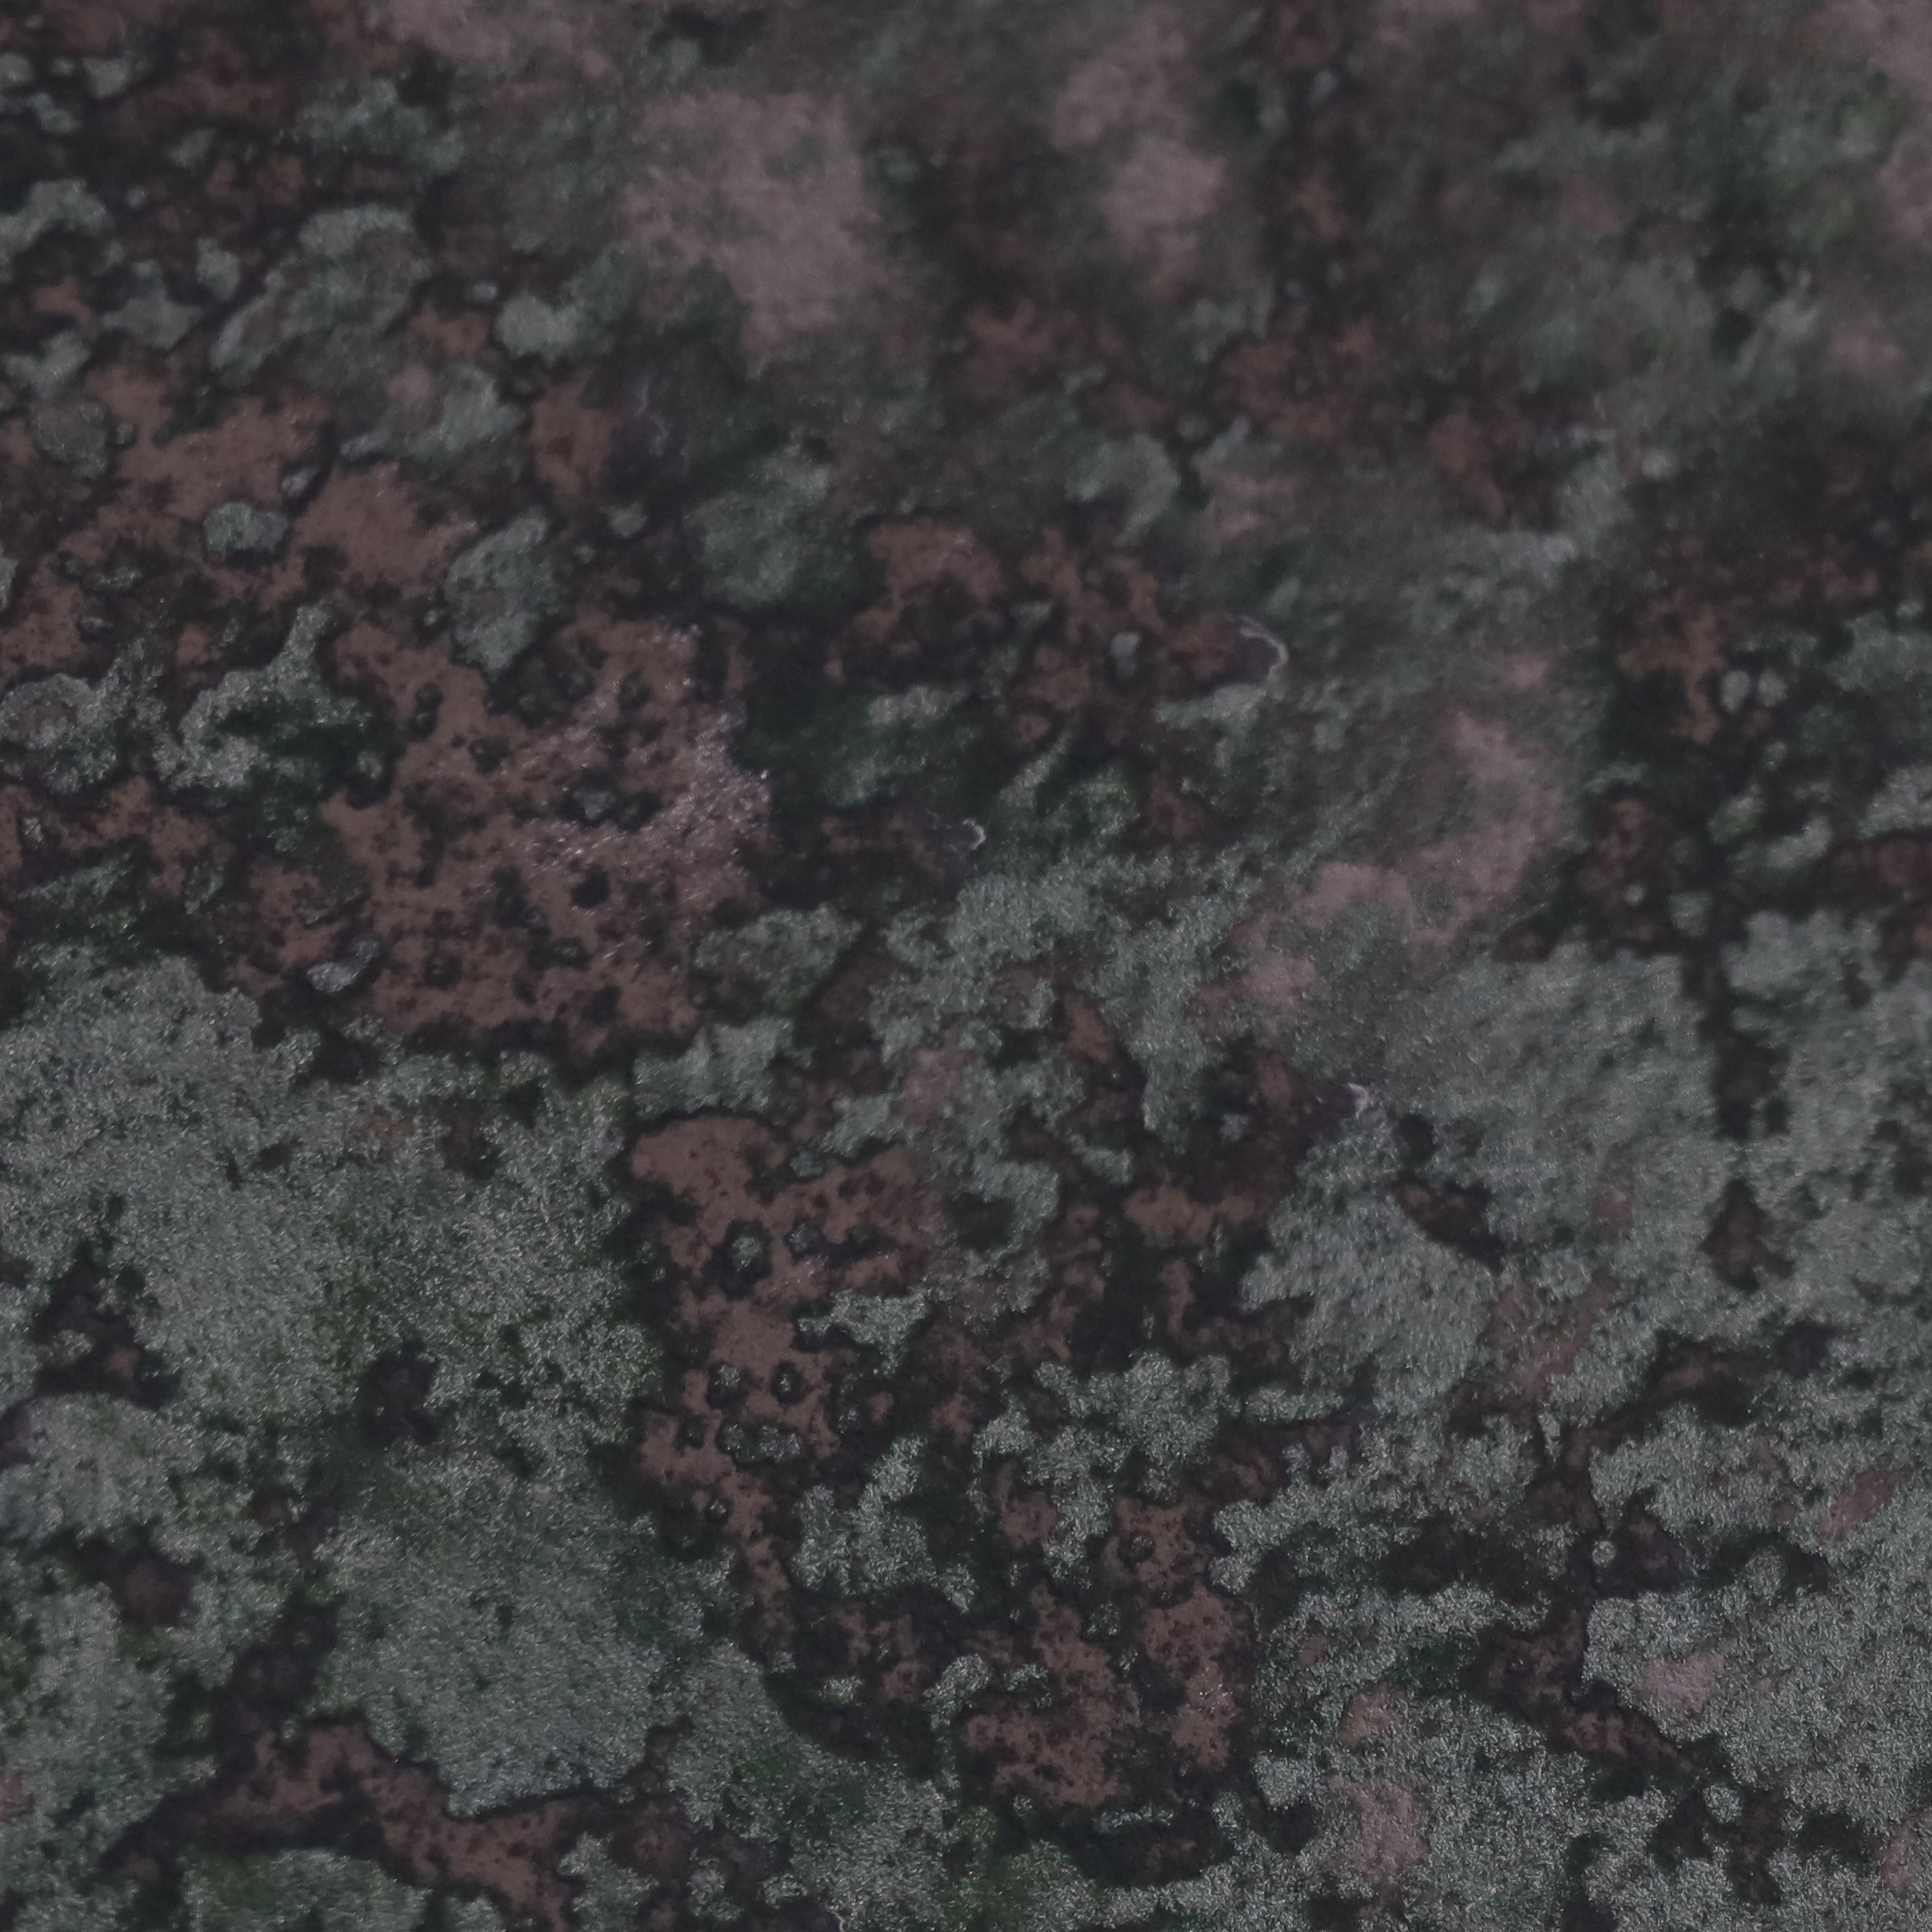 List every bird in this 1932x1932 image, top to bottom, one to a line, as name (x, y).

None